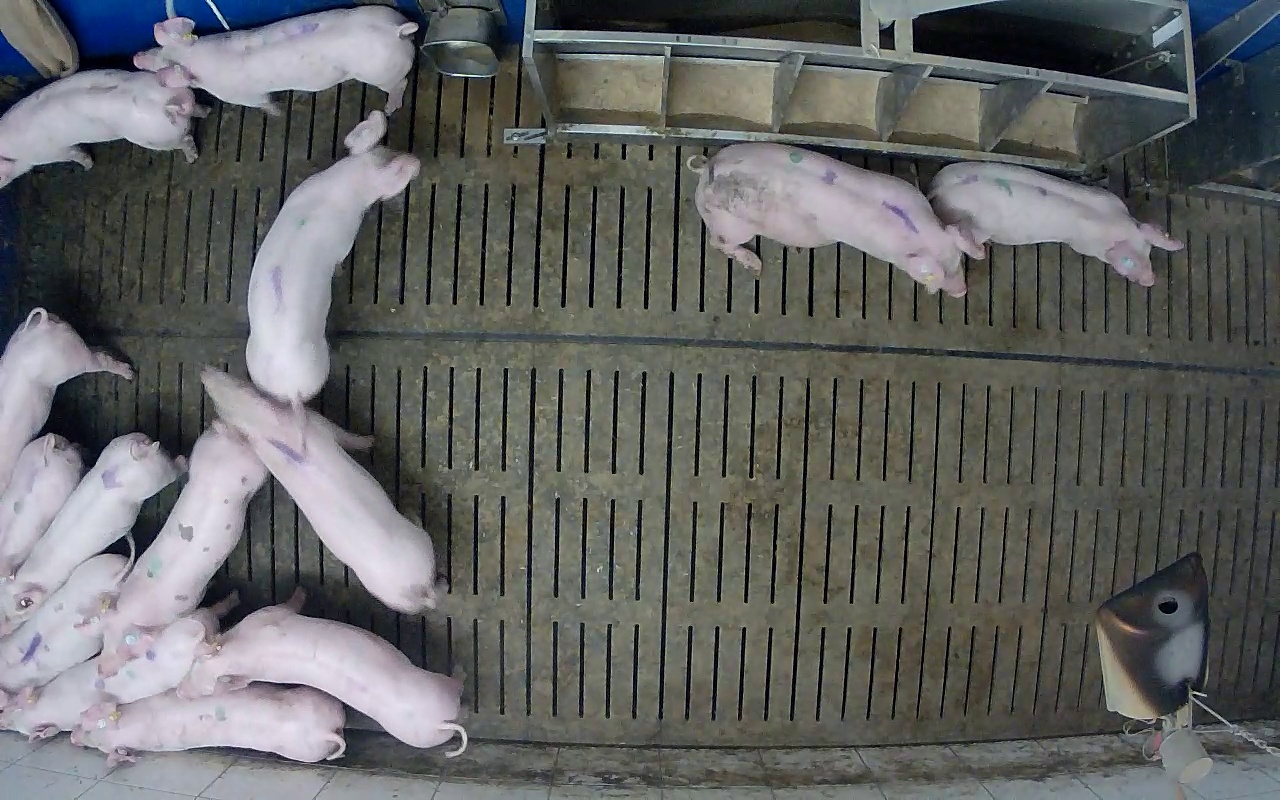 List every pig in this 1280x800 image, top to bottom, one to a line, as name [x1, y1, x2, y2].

pig [128, 6, 419, 119]
pig [0, 65, 215, 194]
pig [244, 110, 423, 427]
pig [688, 143, 987, 299]
pig [927, 162, 1183, 287]
pig [1, 306, 136, 499]
pig [200, 366, 441, 615]
pig [74, 423, 272, 679]
pig [0, 430, 188, 636]
pig [0, 435, 88, 578]
pig [0, 535, 136, 710]
pig [175, 583, 470, 760]
pig [0, 590, 242, 742]
pig [72, 681, 348, 765]